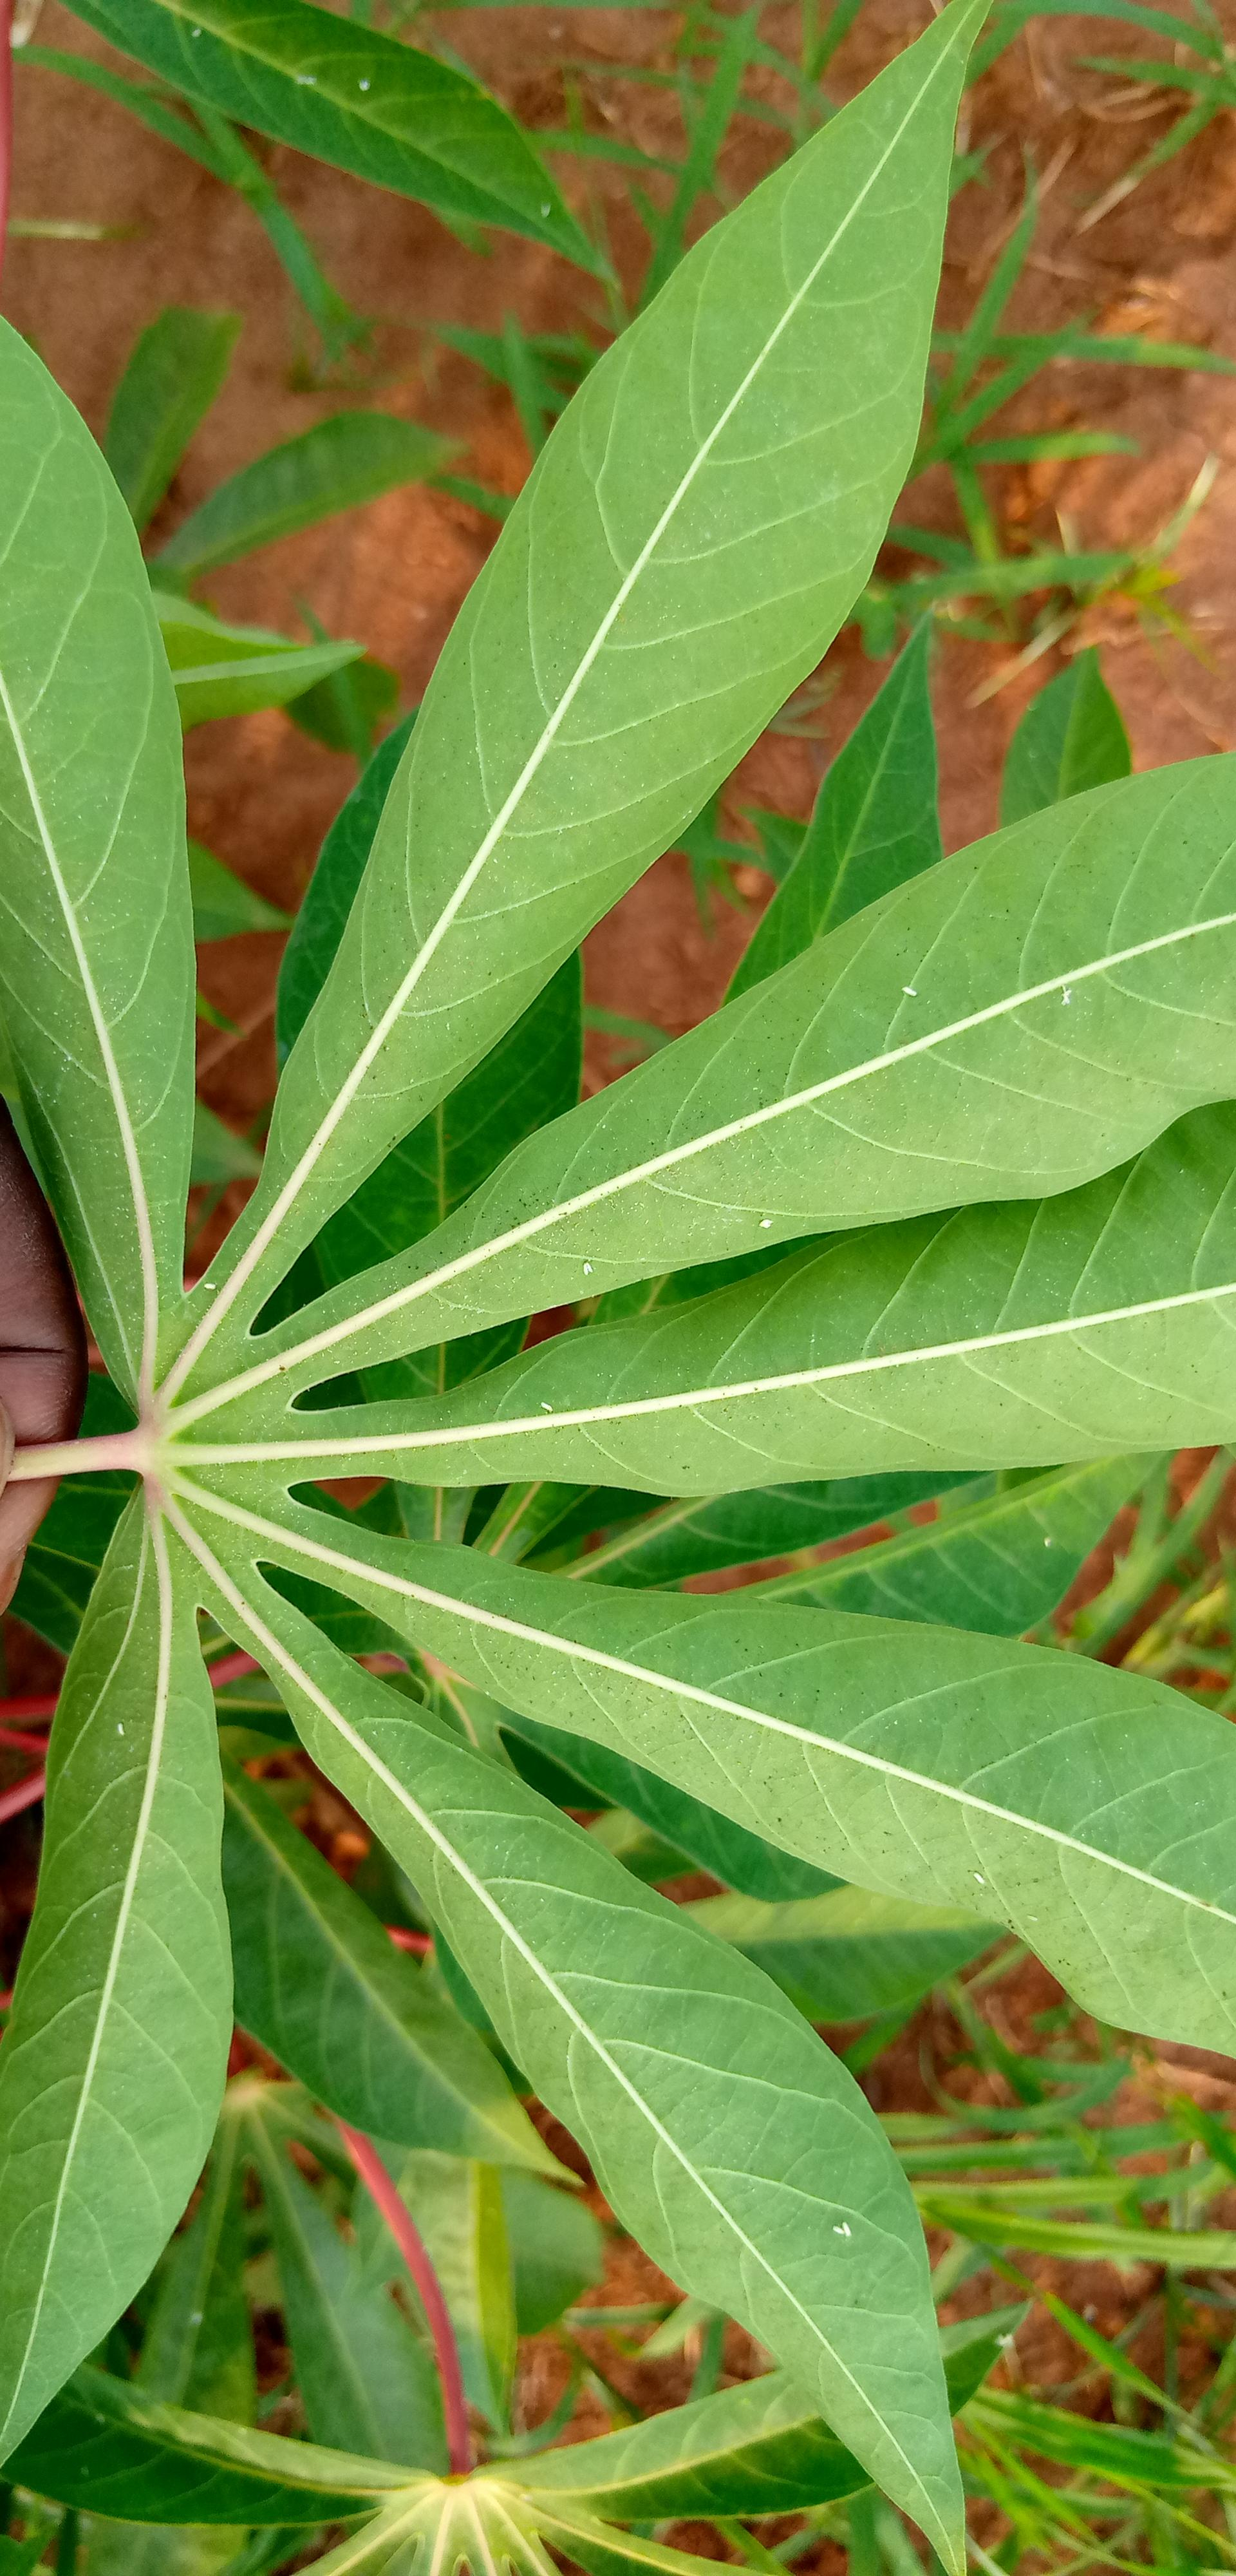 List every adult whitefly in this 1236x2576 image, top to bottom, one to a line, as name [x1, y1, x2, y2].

whitefly [900, 983, 919, 1001]
whitefly [1059, 983, 1075, 1008]
whitefly [754, 1215, 775, 1234]
whitefly [579, 1258, 599, 1277]
whitefly [200, 1280, 220, 1294]
whitefly [538, 1399, 554, 1413]
whitefly [115, 1719, 129, 1740]
whitefly [969, 1868, 991, 1888]
whitefly [829, 2219, 858, 2242]